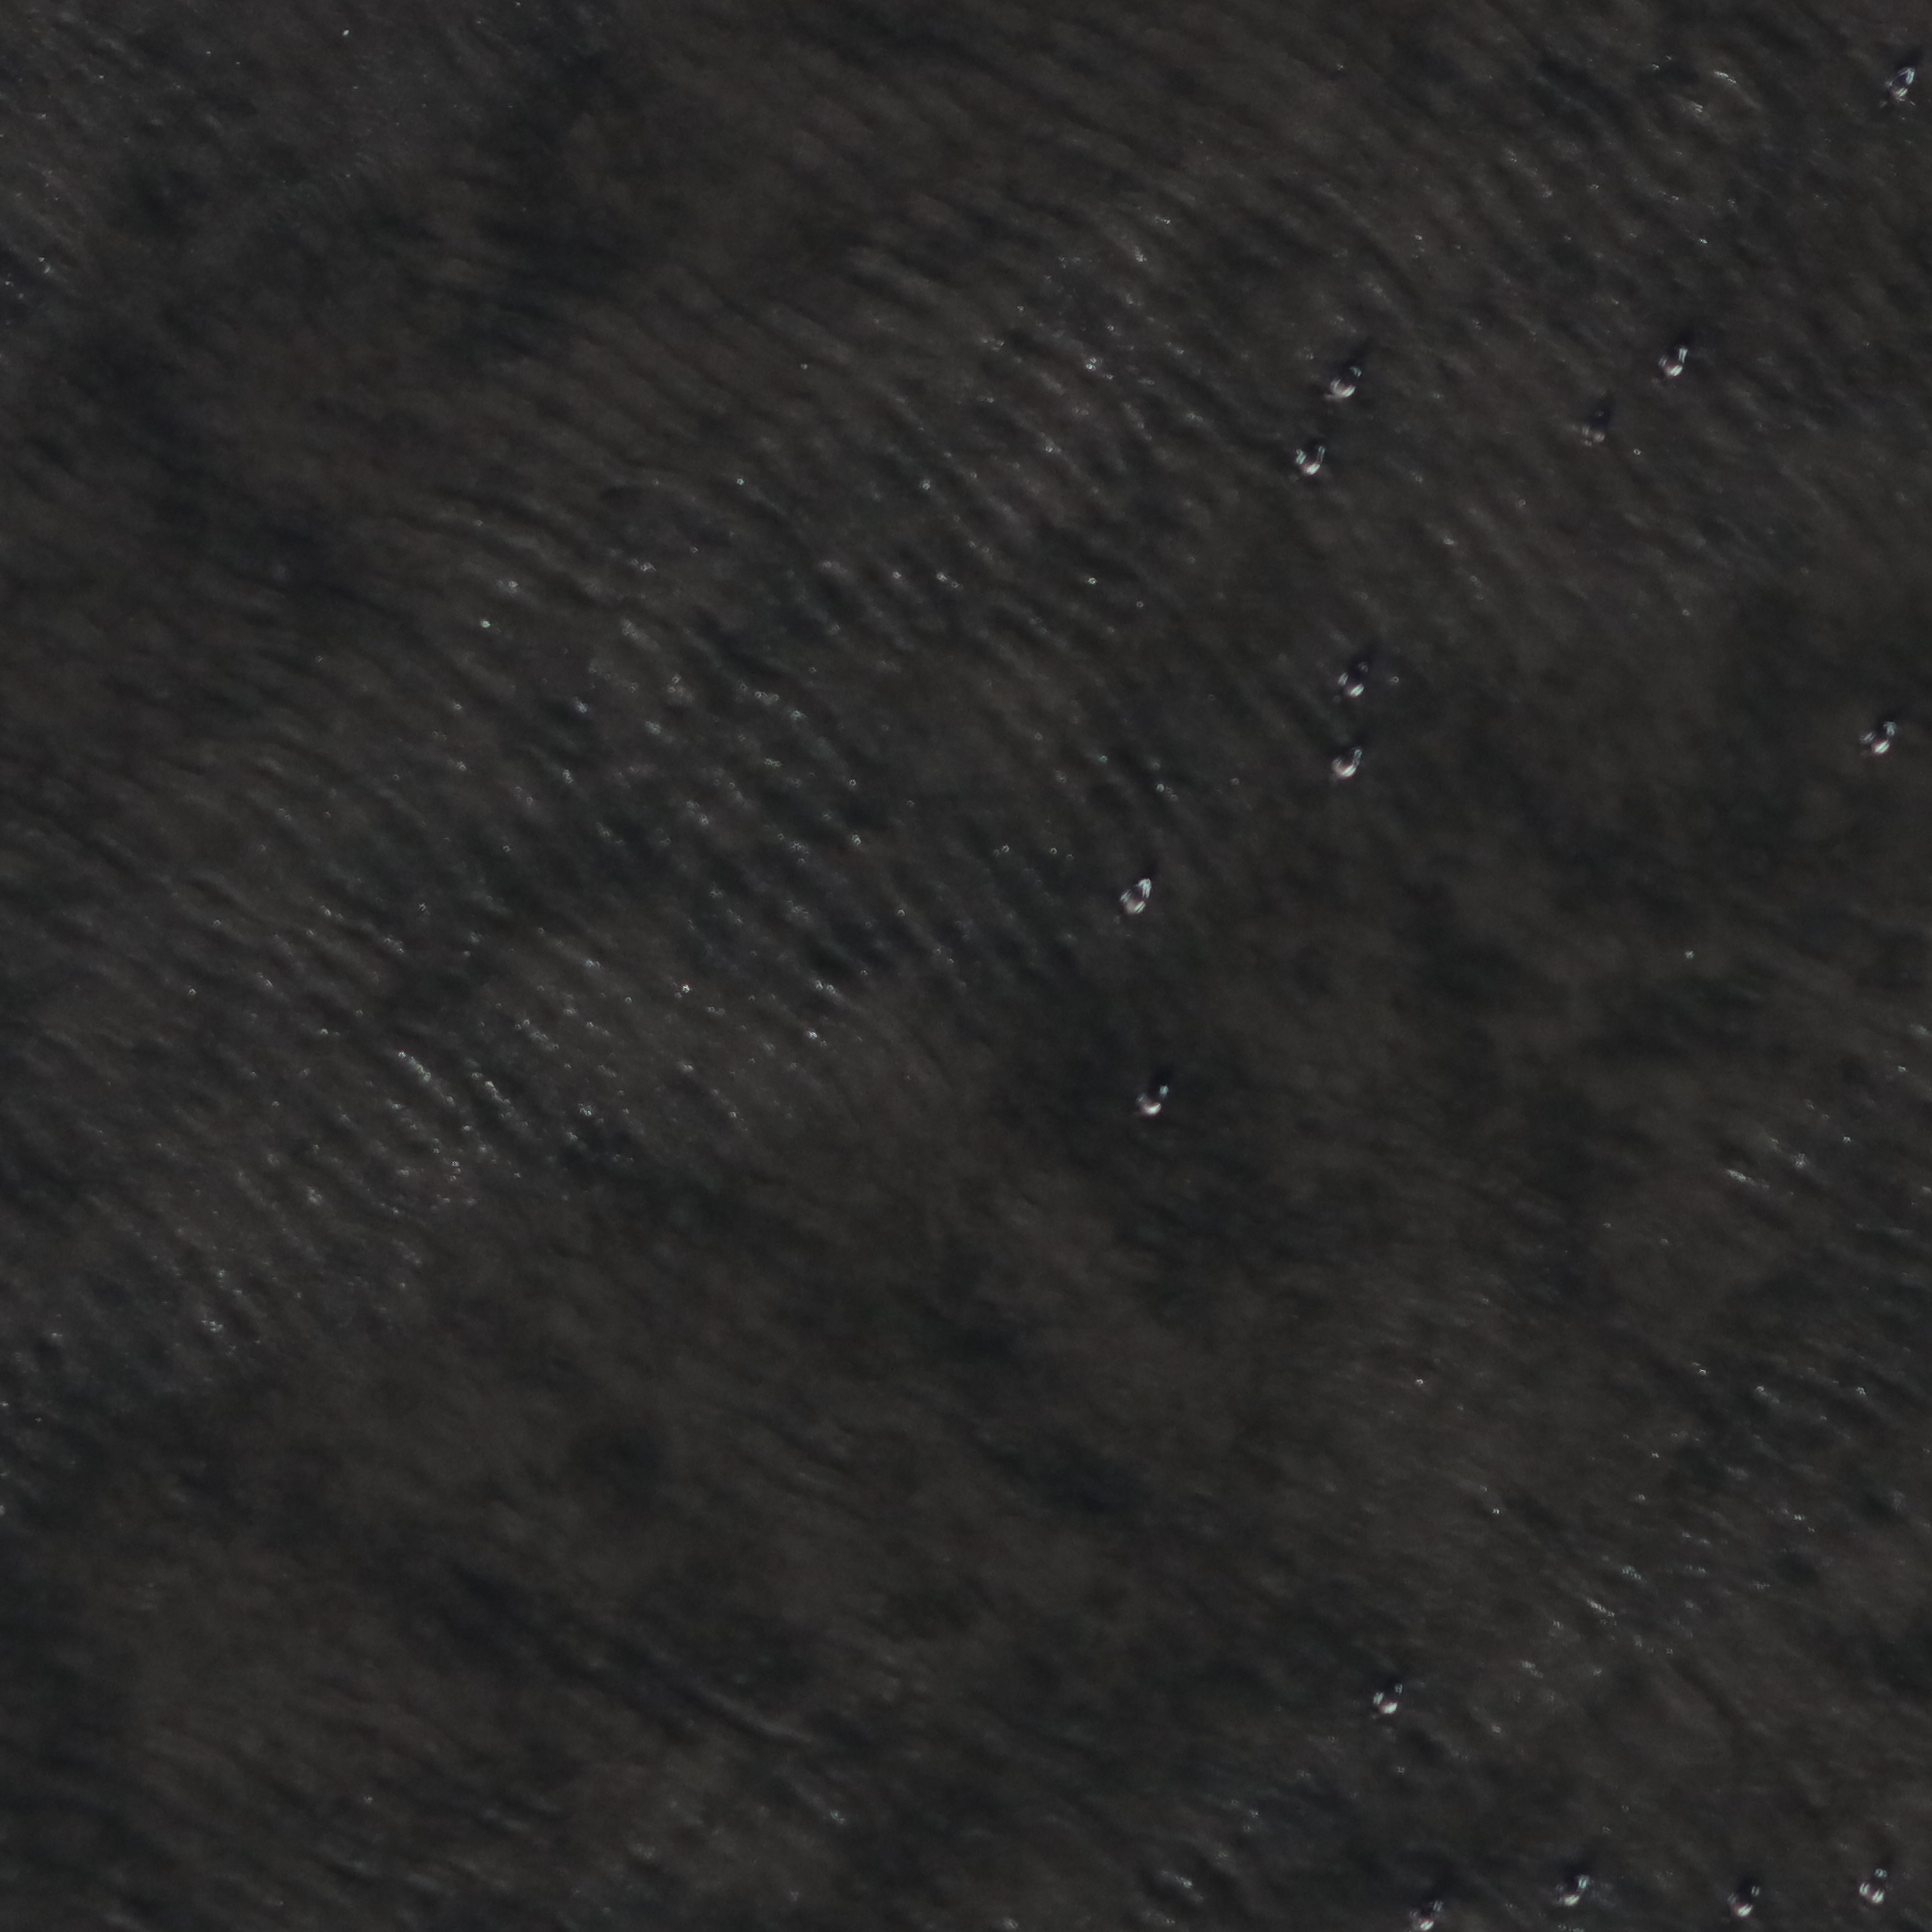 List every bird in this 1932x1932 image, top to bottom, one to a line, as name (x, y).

brant (1897, 93)
brant (1668, 366)
brant (1348, 388)
brant (1598, 434)
brant (1309, 462)
brant (1356, 685)
brant (1874, 739)
brant (1342, 766)
brant (1134, 898)
brant (1153, 1102)
brant (1383, 1703)
brant (1880, 1891)
brant (1565, 1893)
brant (1747, 1903)
brant (1433, 1917)